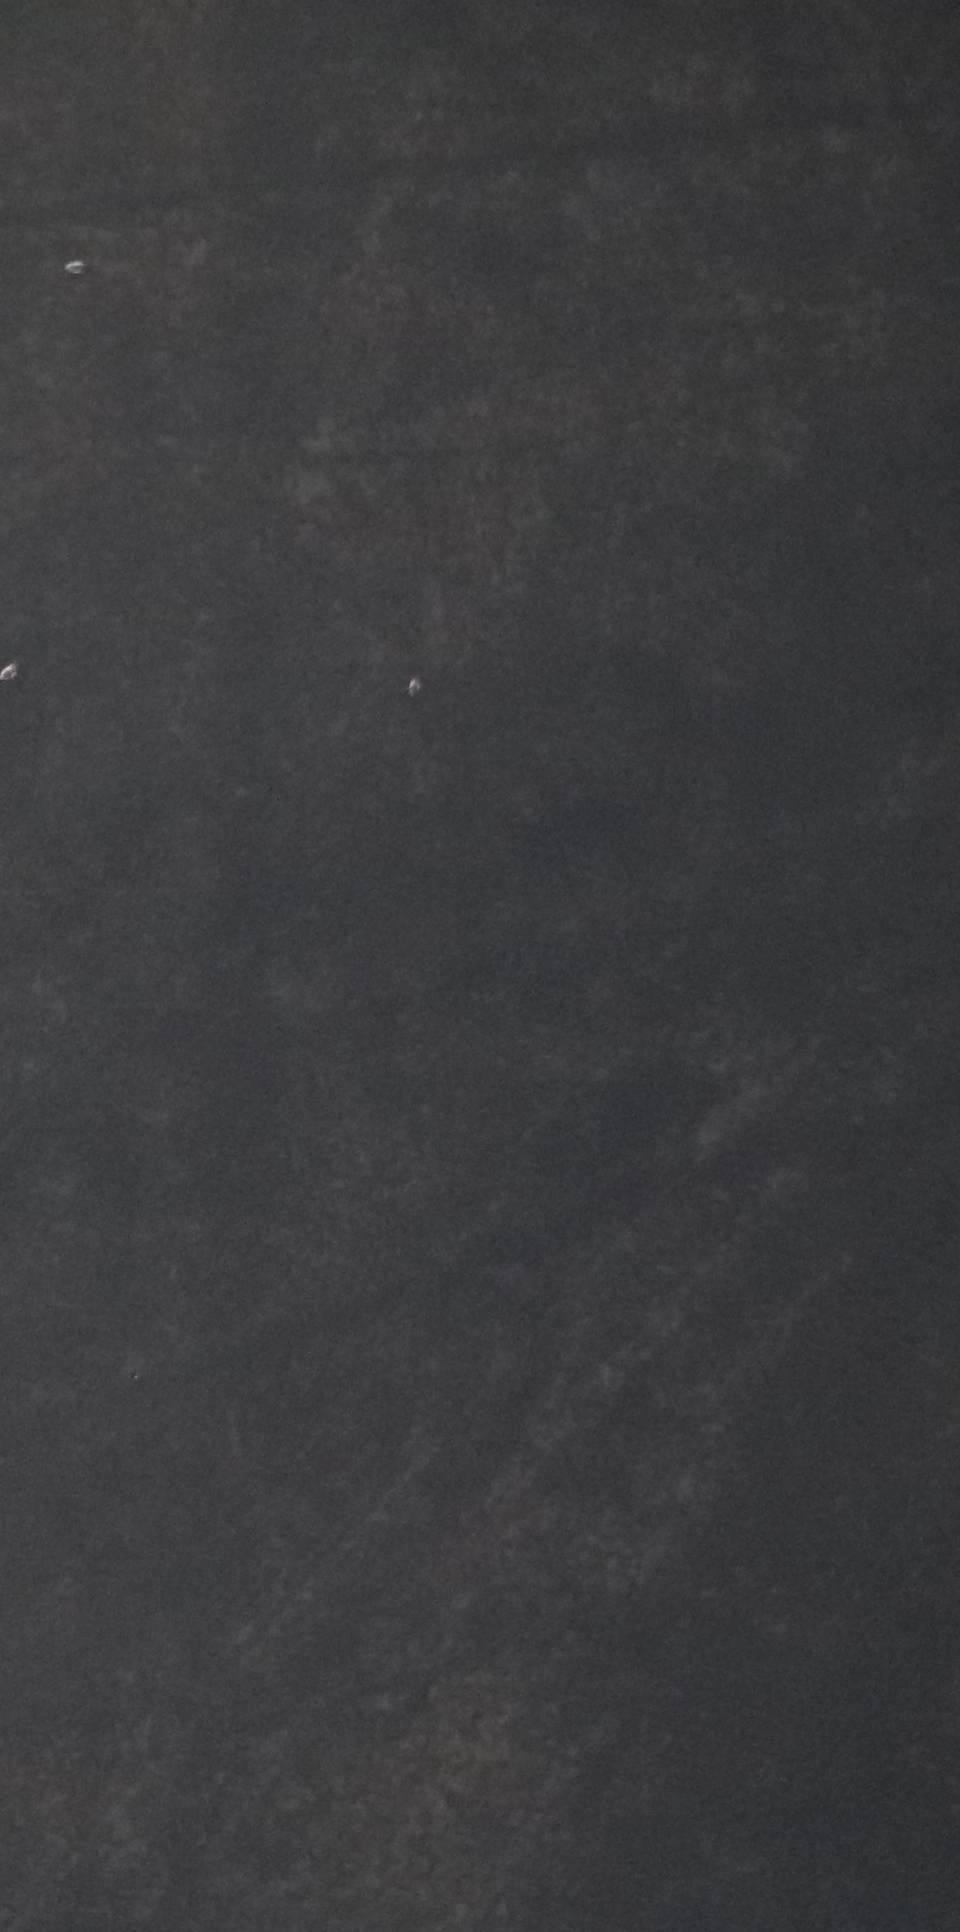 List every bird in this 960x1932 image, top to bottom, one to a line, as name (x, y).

brant (73, 267)
brant (10, 670)
brant (414, 686)